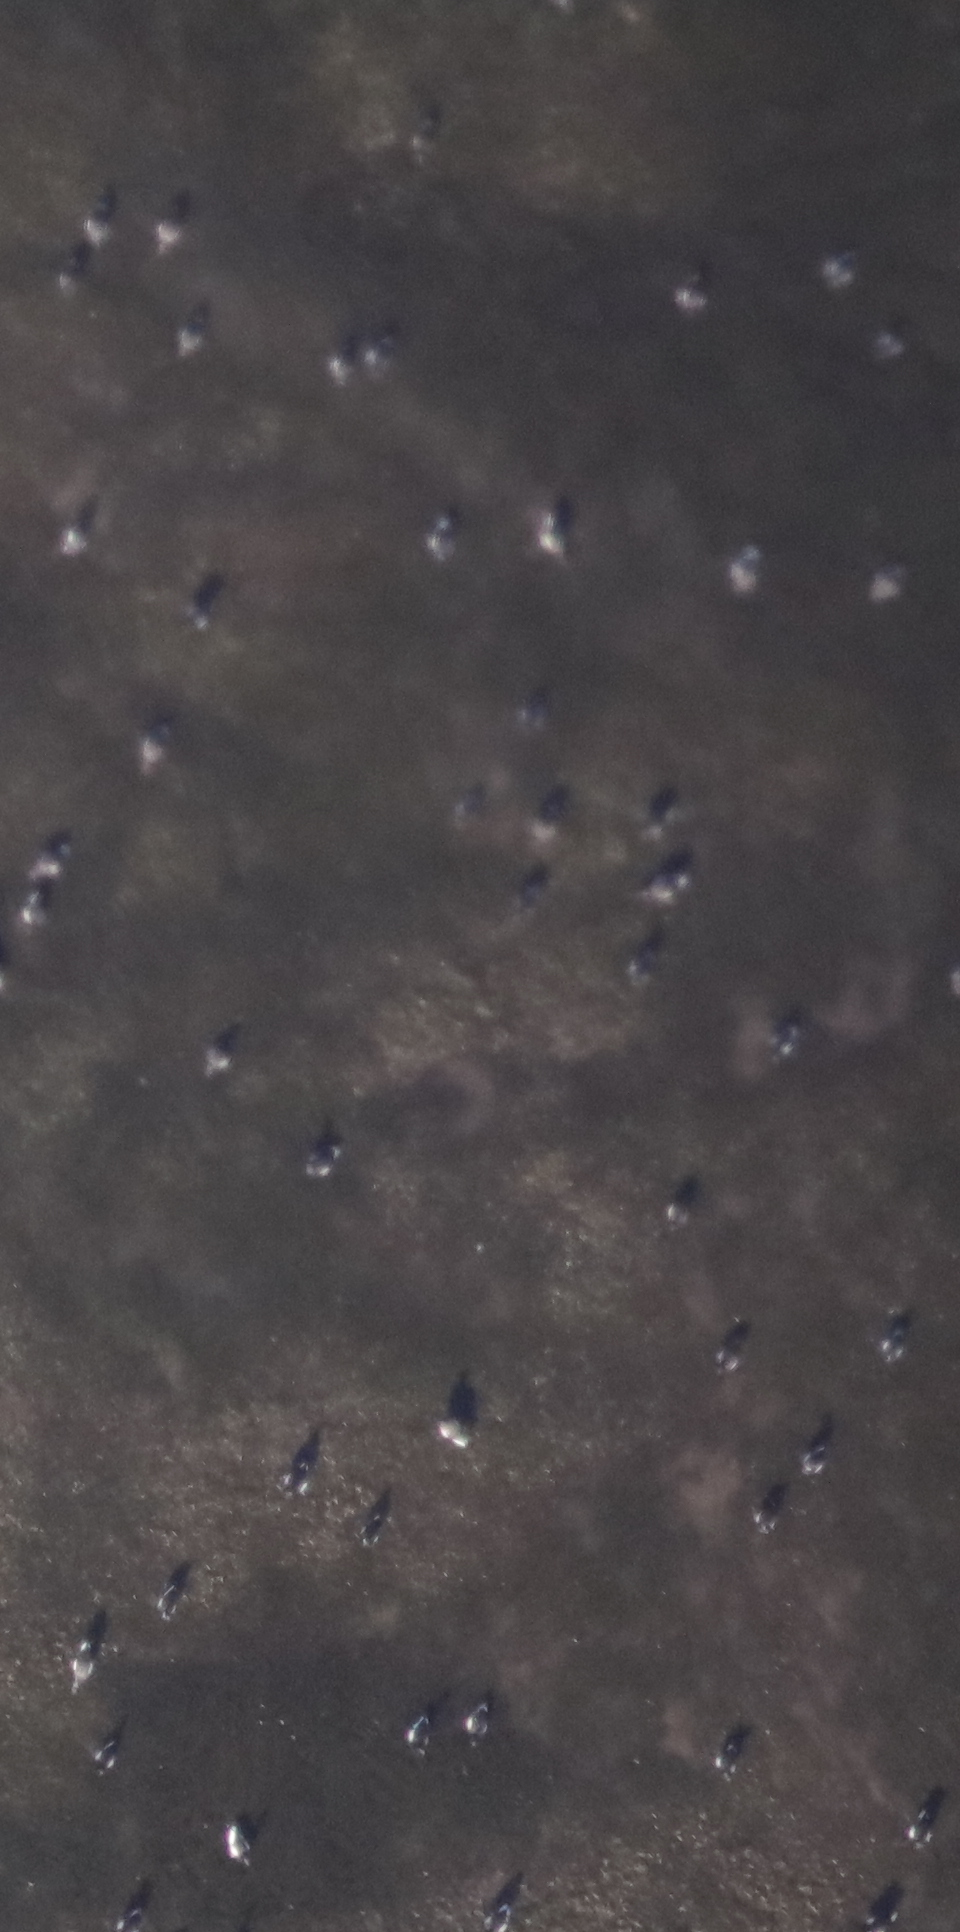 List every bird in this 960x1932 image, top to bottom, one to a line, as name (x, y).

brant (105, 233)
brant (174, 235)
brant (841, 268)
brant (77, 274)
brant (691, 298)
brant (194, 336)
brant (889, 346)
brant (389, 355)
brant (334, 372)
brant (67, 533)
brant (437, 538)
brant (546, 544)
brant (748, 567)
brant (895, 590)
brant (196, 618)
brant (546, 713)
brant (153, 756)
brant (554, 808)
brant (464, 813)
brant (648, 815)
brant (39, 870)
brant (670, 881)
brant (537, 895)
brant (39, 911)
brant (645, 968)
brant (785, 1045)
brant (221, 1052)
brant (320, 1161)
brant (678, 1219)
brant (892, 1339)
brant (732, 1354)
brant (453, 1431)
brant (815, 1463)
brant (295, 1480)
brant (779, 1520)
brant (372, 1531)
brant (164, 1612)
brant (83, 1675)
brant (478, 1722)
brant (419, 1734)
brant (108, 1765)
brant (731, 1766)
brant (916, 1829)
brant (238, 1842)
brant (877, 1924)
brant (495, 1926)
brant (119, 1931)